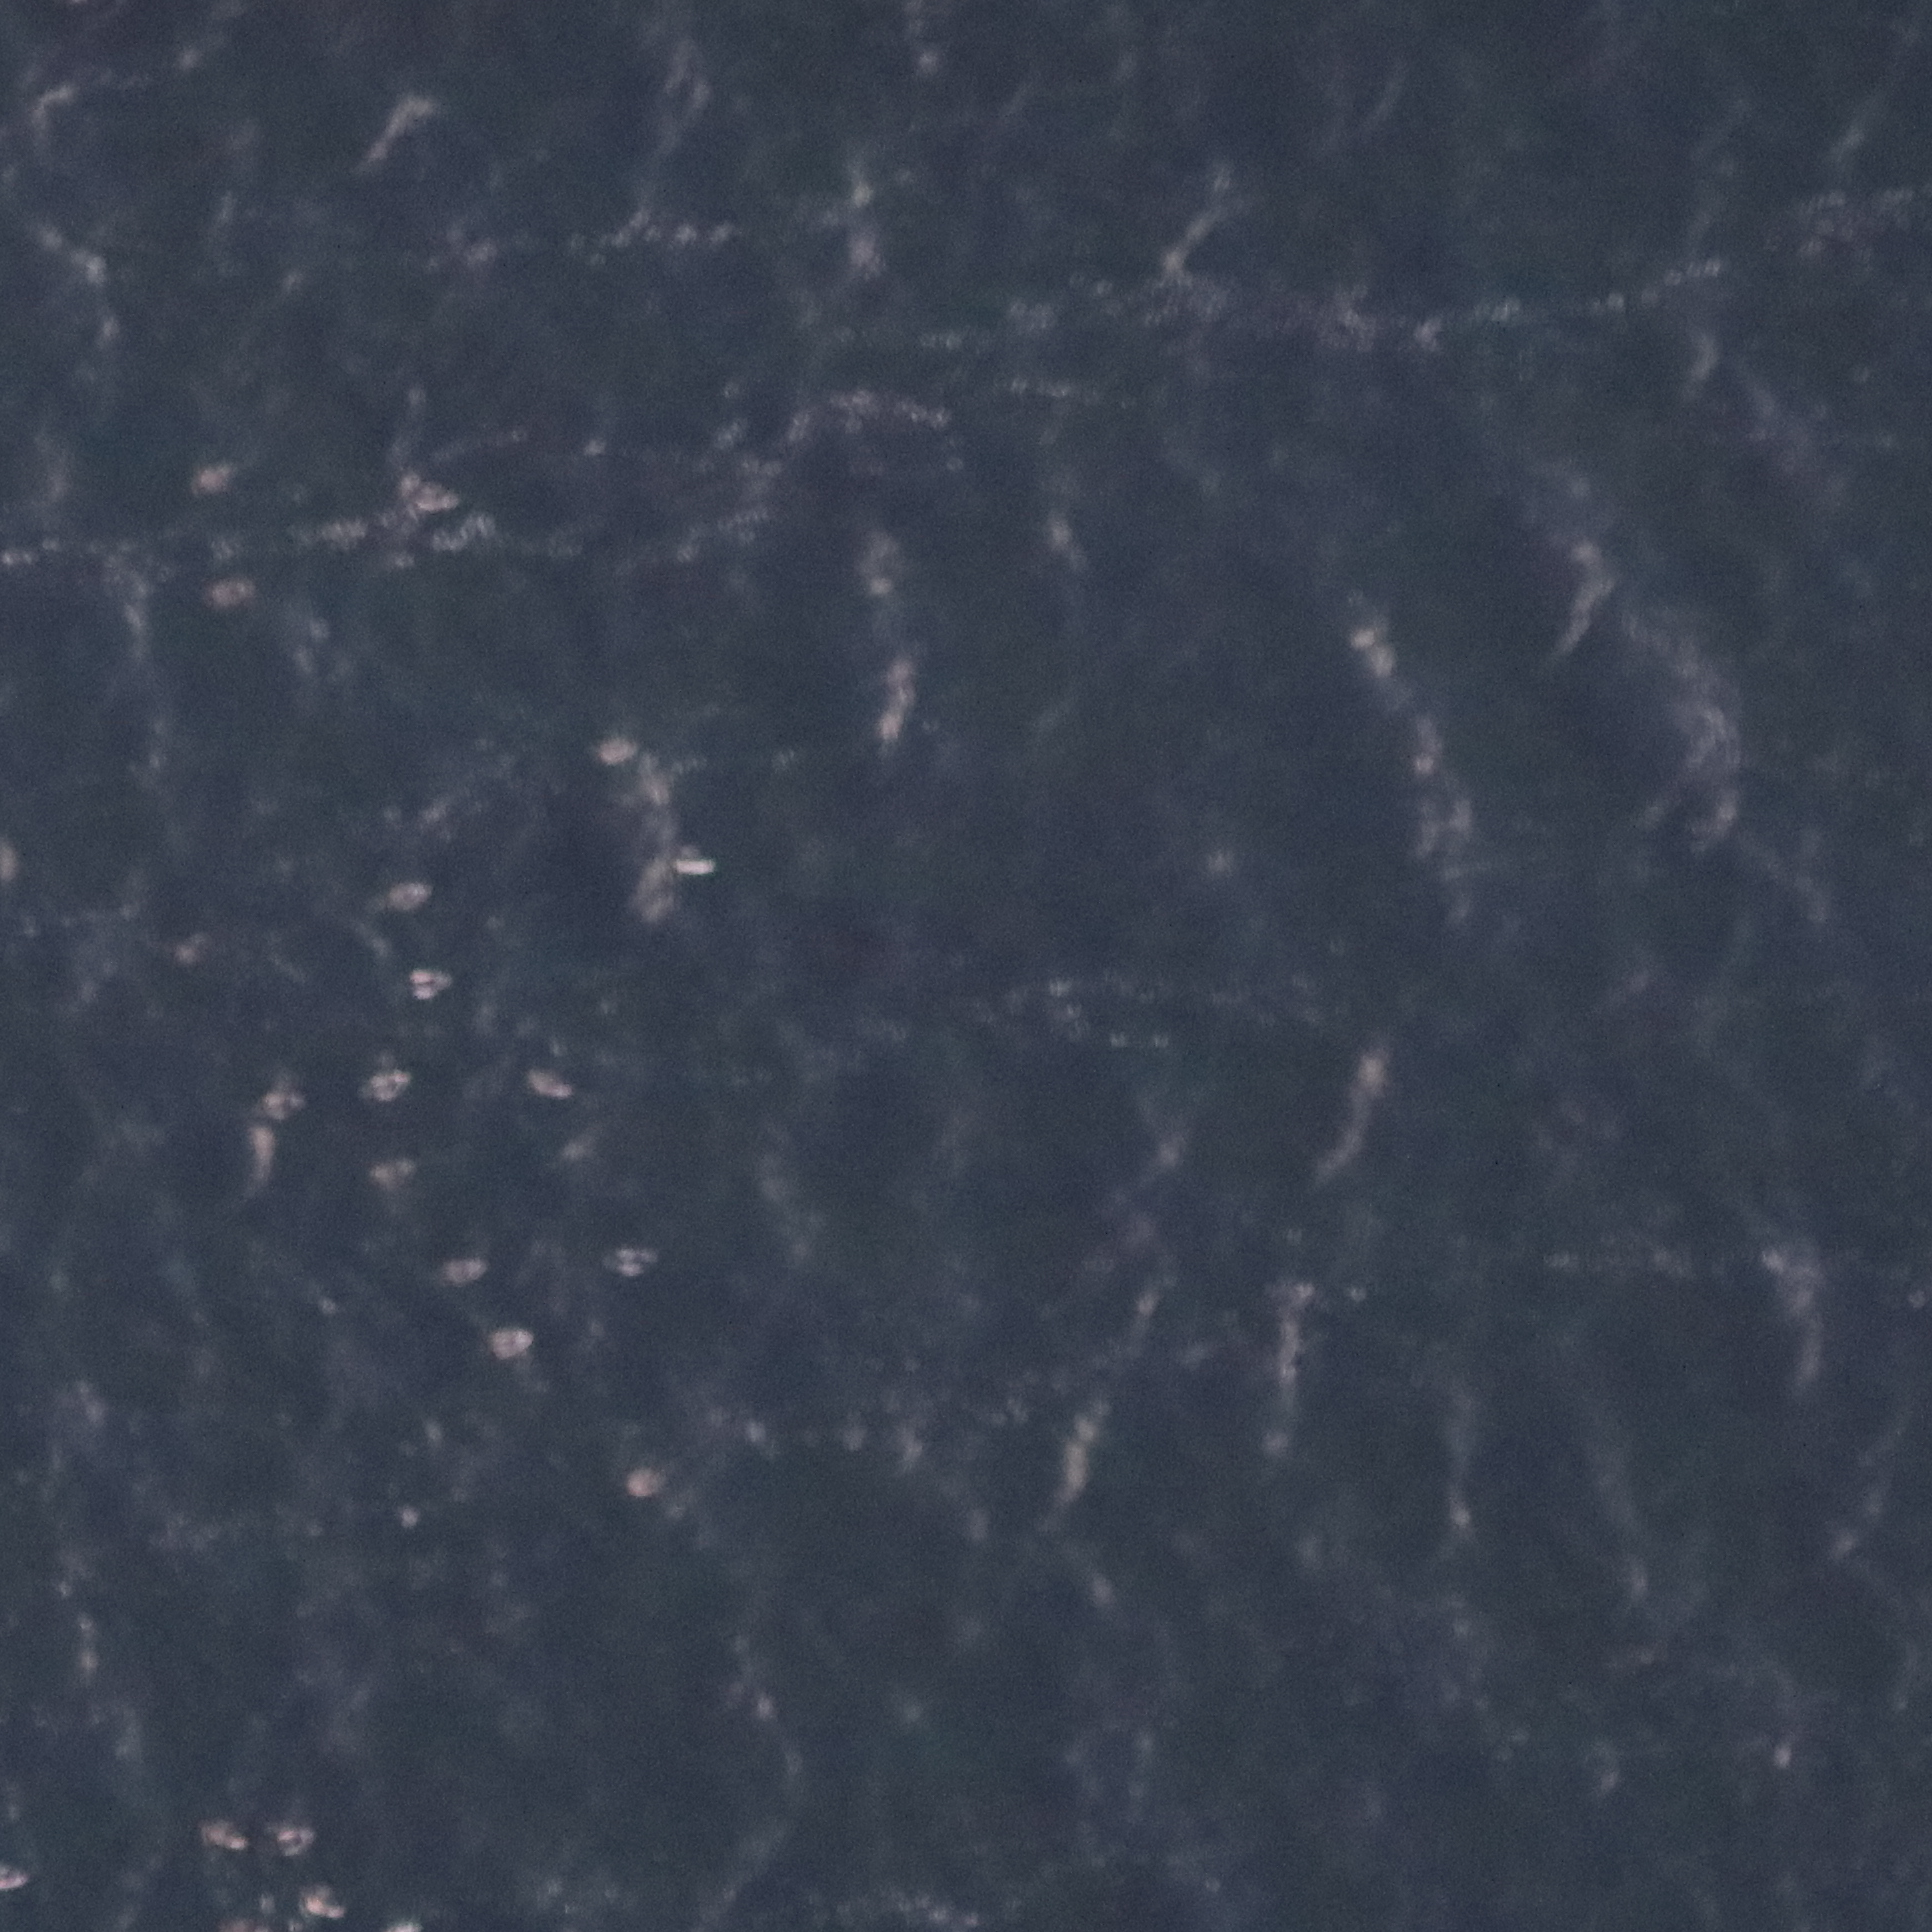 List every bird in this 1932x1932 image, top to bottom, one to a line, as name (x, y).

brant (215, 481)
brant (434, 498)
brant (226, 590)
brant (617, 752)
brant (698, 865)
brant (405, 894)
brant (430, 981)
brant (548, 1084)
brant (387, 1090)
brant (274, 1109)
brant (391, 1174)
brant (629, 1259)
brant (460, 1272)
brant (507, 1341)
brant (645, 1481)
brant (227, 1835)
brant (292, 1843)
brant (10, 1879)
brant (318, 1904)
brant (247, 1925)